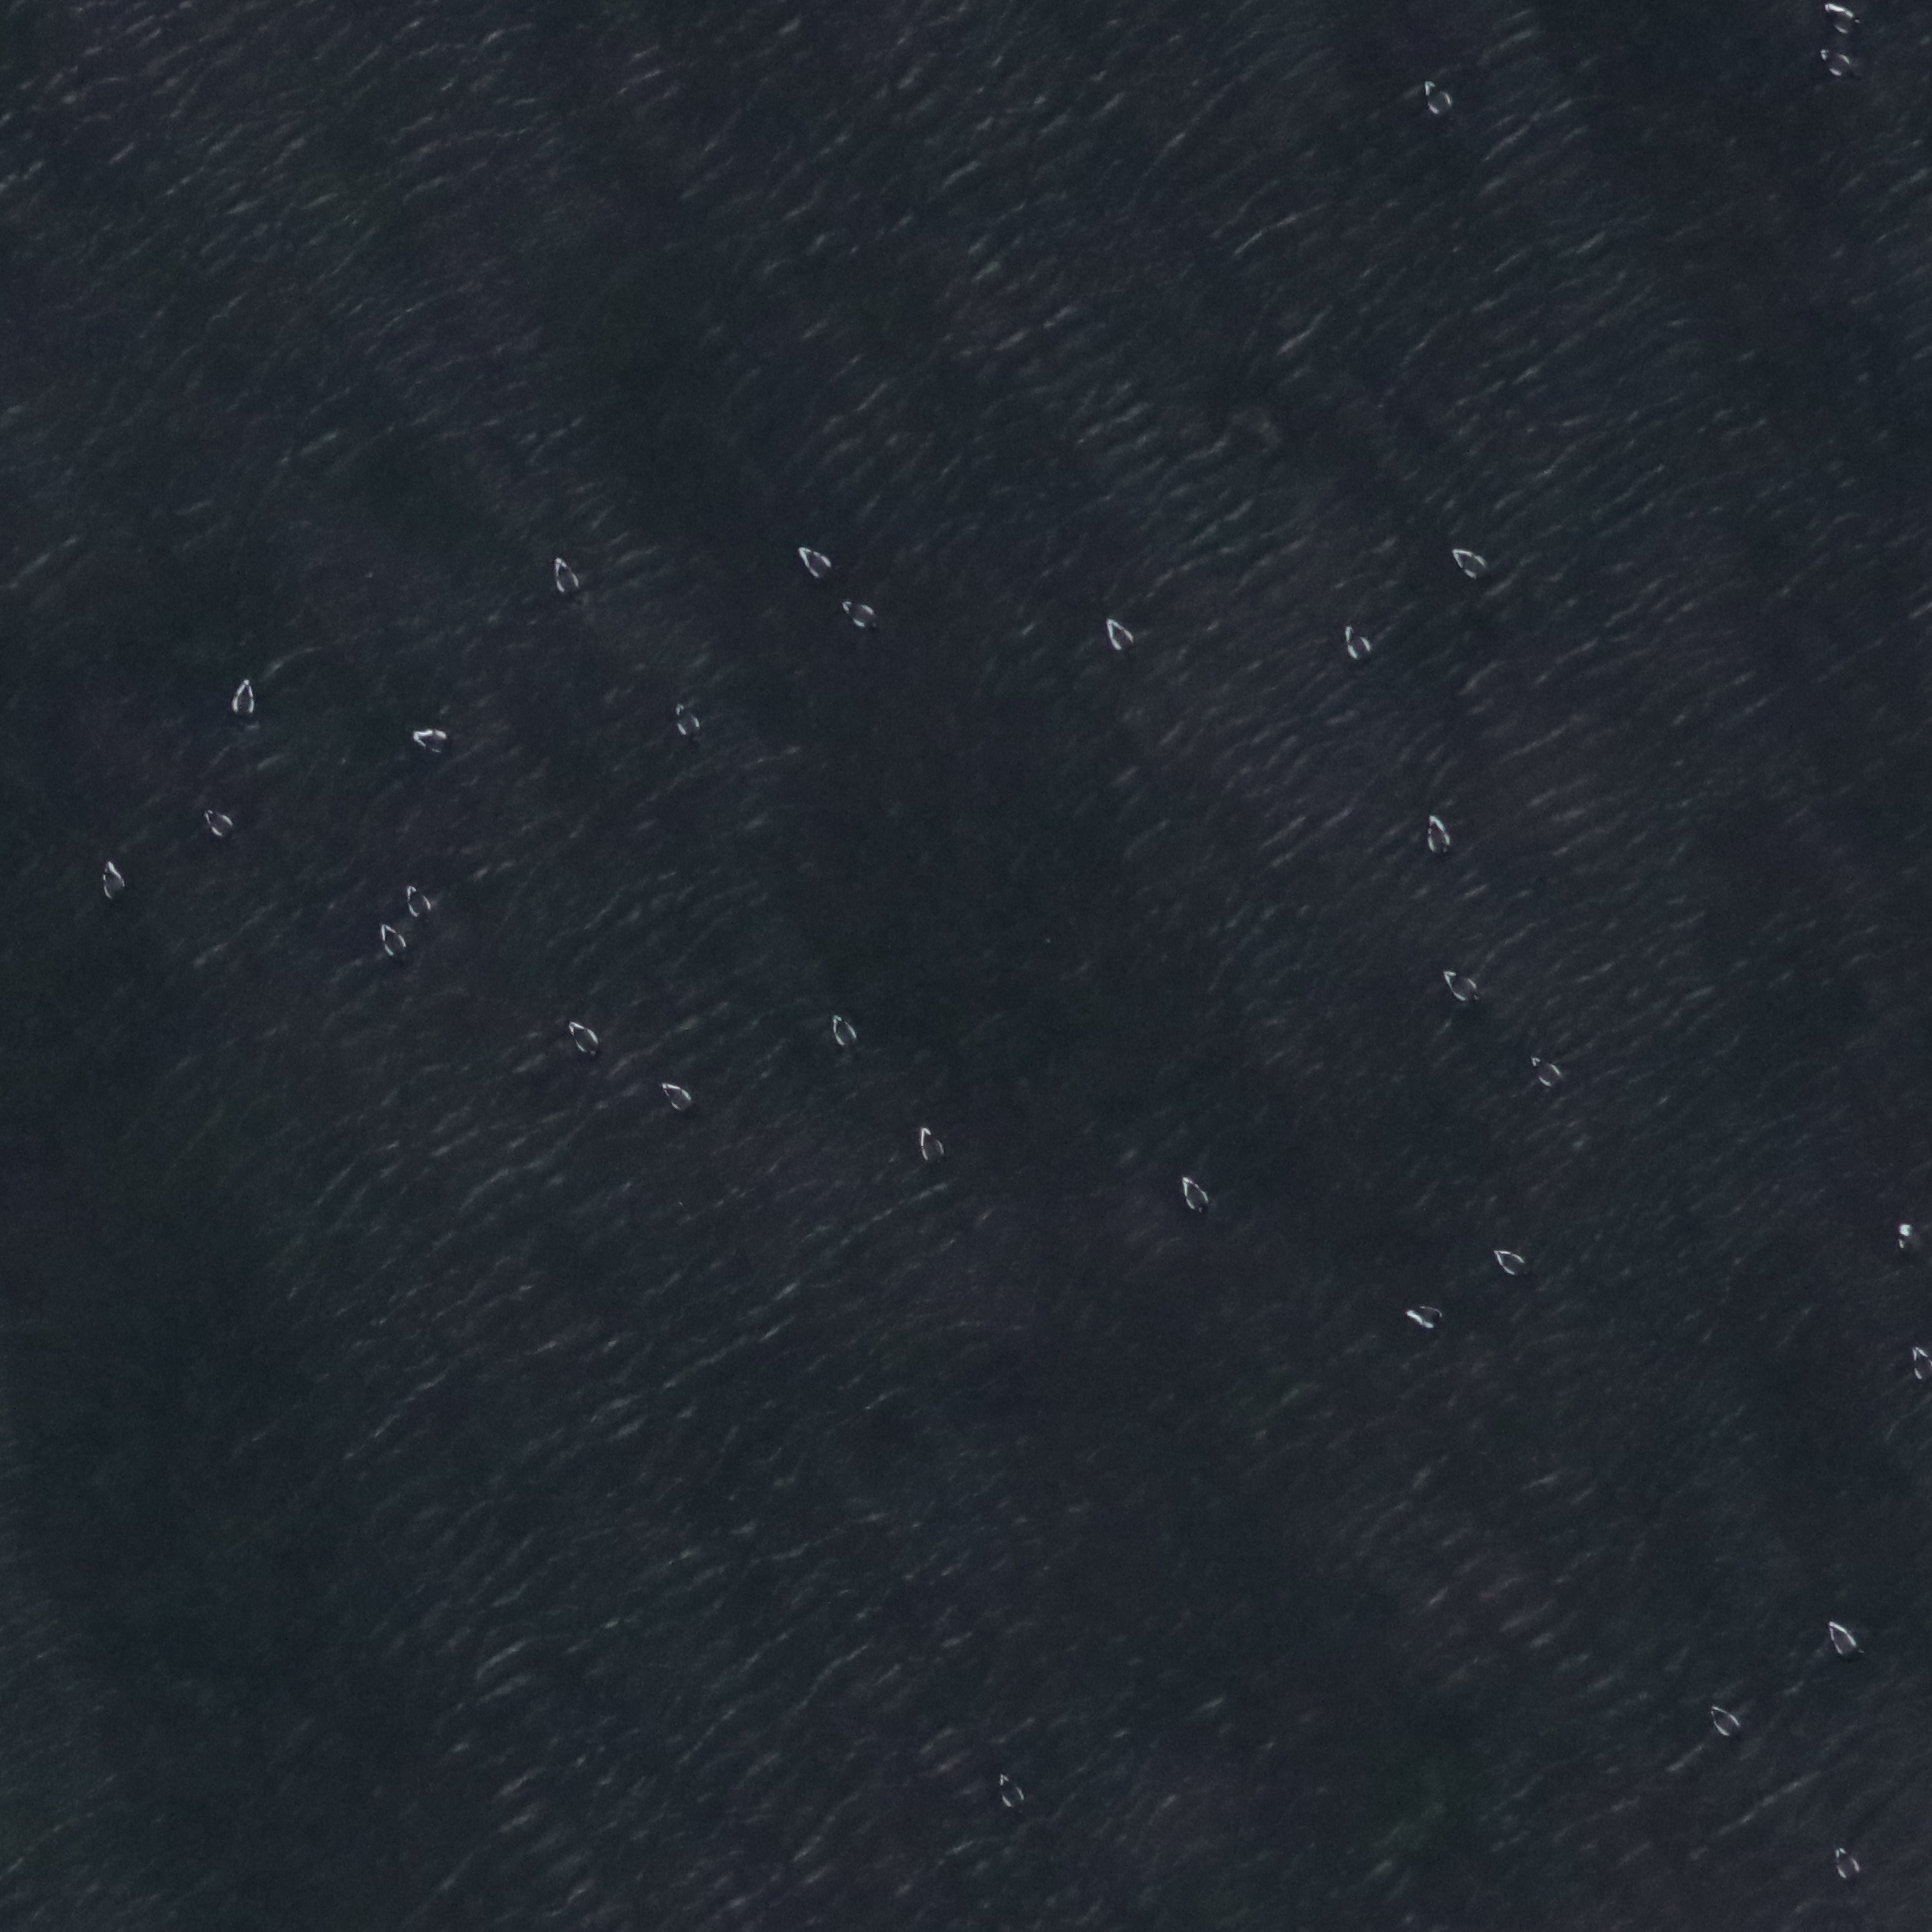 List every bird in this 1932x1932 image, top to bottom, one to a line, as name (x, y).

brant (1843, 19)
brant (1838, 65)
brant (1438, 101)
brant (816, 564)
brant (1471, 565)
brant (569, 580)
brant (861, 615)
brant (1121, 638)
brant (1359, 645)
brant (244, 702)
brant (689, 723)
brant (433, 740)
brant (218, 824)
brant (1436, 839)
brant (113, 883)
brant (417, 903)
brant (394, 943)
brant (1462, 987)
brant (844, 1034)
brant (583, 1040)
brant (1550, 1075)
brant (677, 1097)
brant (931, 1147)
brant (1196, 1197)
brant (1905, 1236)
brant (1510, 1263)
brant (1424, 1318)
brant (1922, 1366)
brant (1842, 1642)
brant (1726, 1723)
brant (1010, 1797)
brant (1847, 1865)